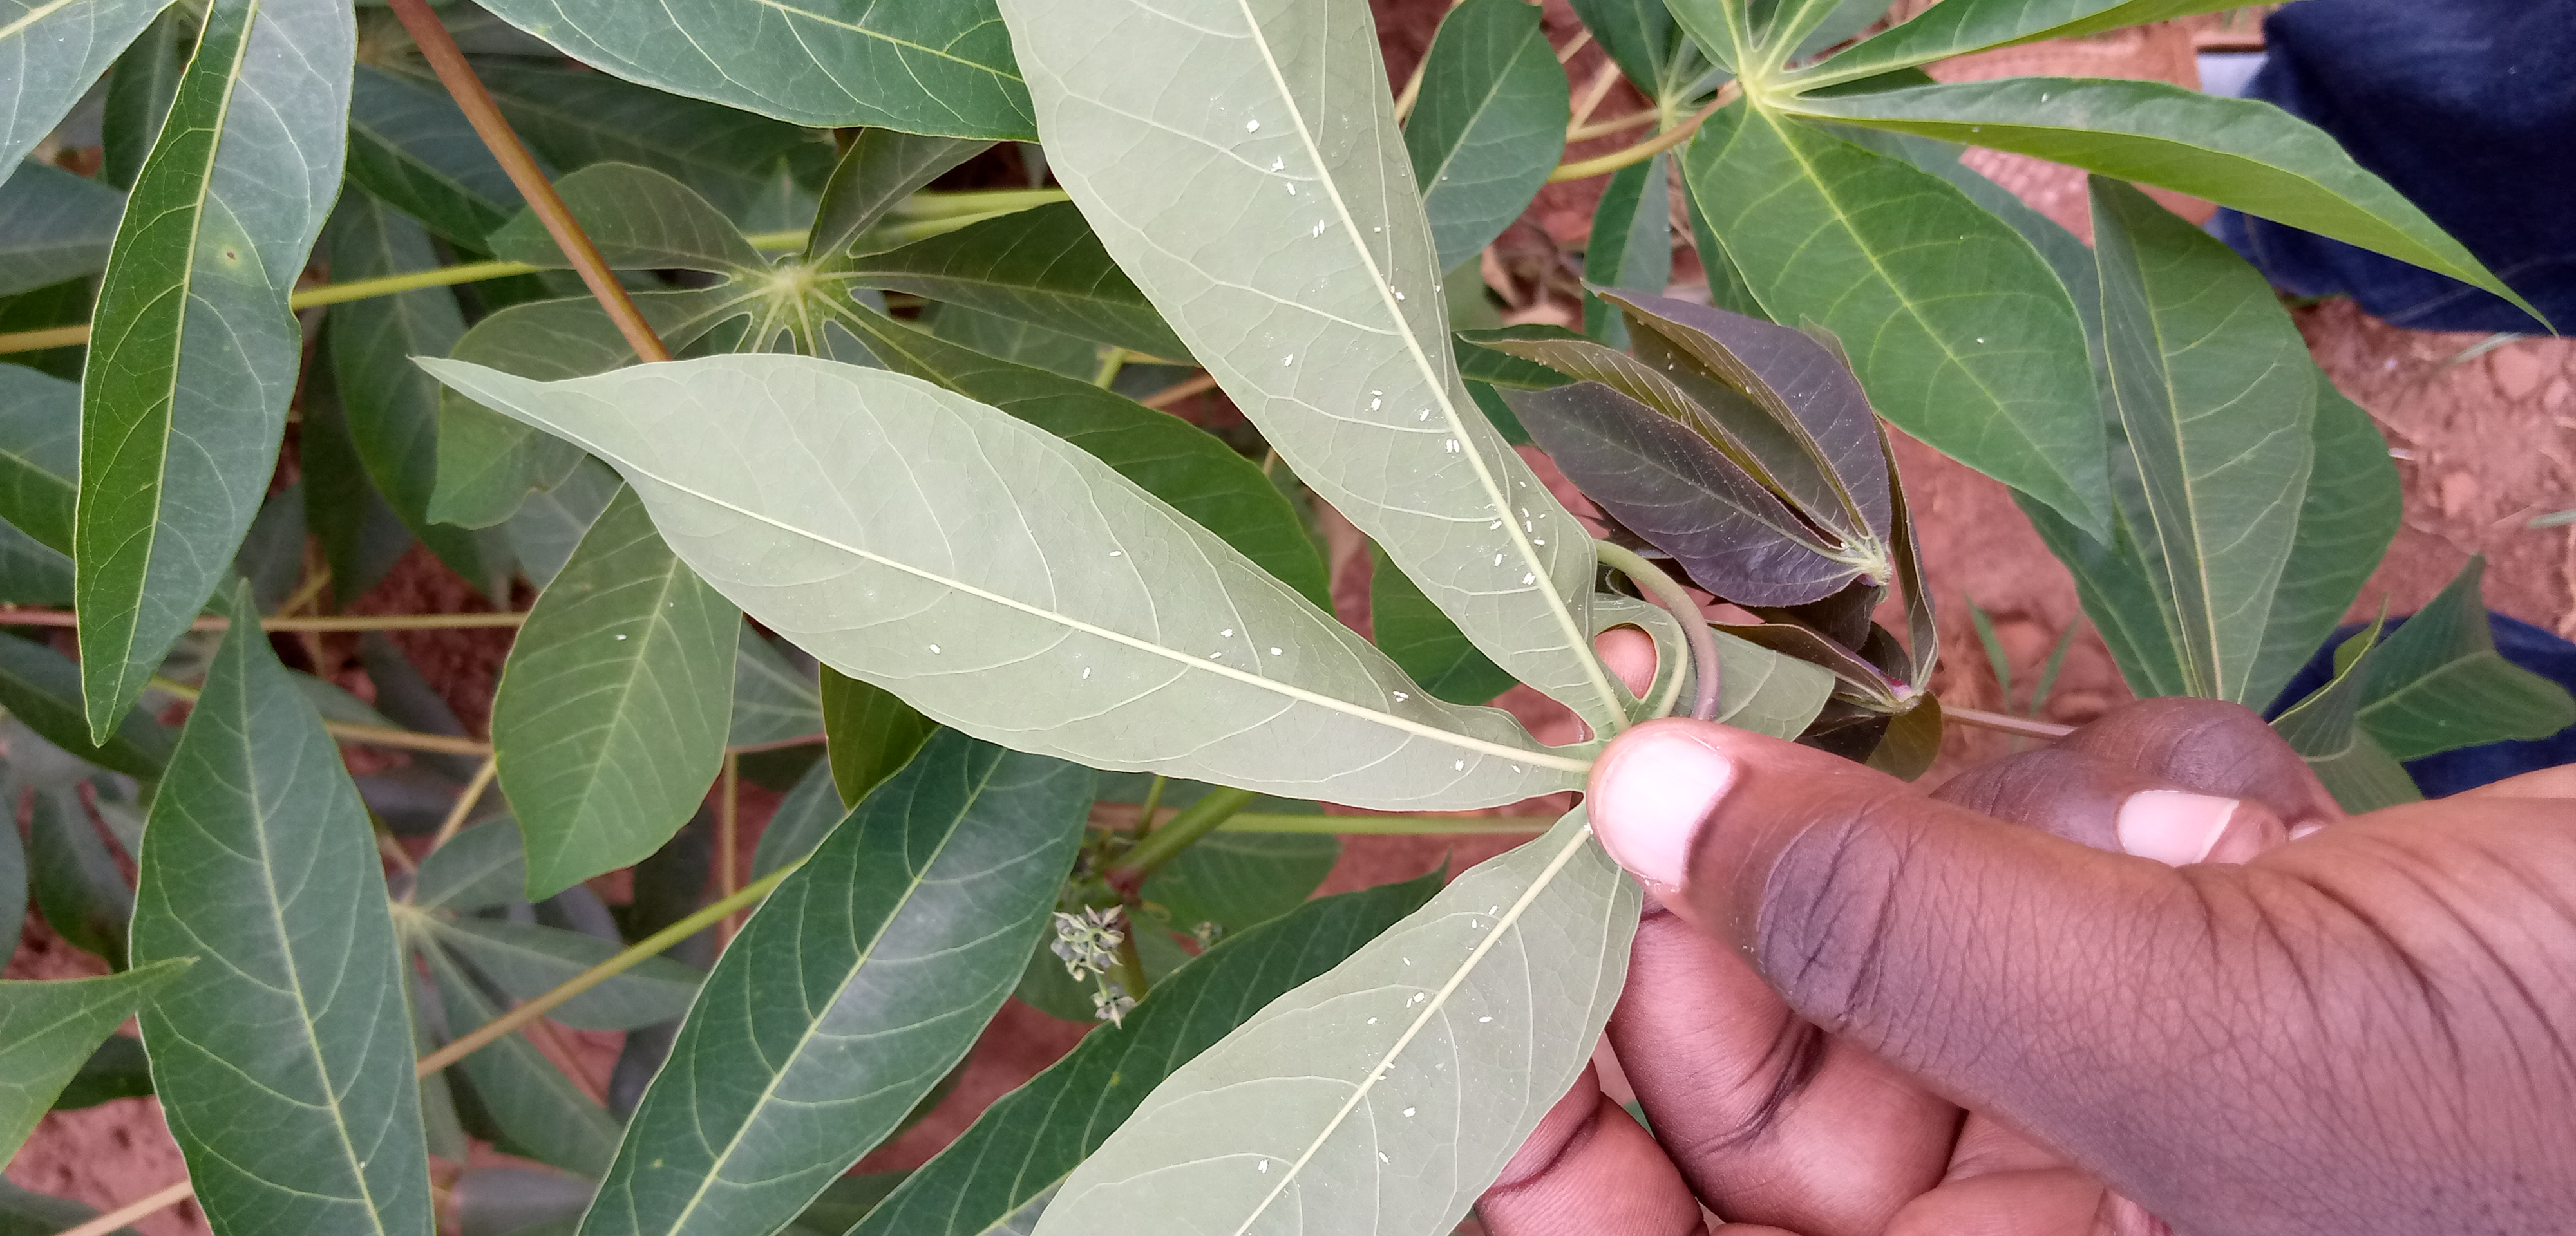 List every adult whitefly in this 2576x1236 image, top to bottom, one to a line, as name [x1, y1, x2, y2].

whitefly [1245, 118, 1258, 130]
whitefly [1248, 122, 1261, 135]
whitefly [1268, 153, 1289, 173]
whitefly [1440, 174, 1450, 183]
whitefly [1285, 179, 1298, 198]
whitefly [1318, 218, 1327, 237]
whitefly [1311, 223, 1318, 240]
whitefly [1371, 224, 1383, 234]
whitefly [1389, 283, 1396, 294]
whitefly [1434, 283, 1443, 295]
whitefly [1394, 291, 1405, 296]
whitefly [1396, 295, 1406, 302]
whitefly [1281, 350, 1298, 370]
whitefly [1667, 363, 1675, 371]
whitefly [1743, 384, 1755, 396]
whitefly [1369, 388, 1385, 397]
whitefly [1370, 397, 1379, 409]
whitefly [1373, 398, 1382, 413]
whitefly [1417, 406, 1432, 423]
whitefly [1445, 436, 1453, 455]
whitefly [1452, 438, 1462, 454]
whitefly [1517, 479, 1527, 491]
whitefly [1520, 506, 1531, 518]
whitefly [1537, 512, 1548, 522]
whitefly [1486, 518, 1506, 532]
whitefly [1524, 519, 1534, 534]
whitefly [1532, 538, 1547, 547]
whitefly [1106, 548, 1124, 559]
whitefly [1491, 551, 1504, 568]
whitefly [1520, 571, 1533, 586]
whitefly [1527, 574, 1536, 586]
whitefly [1220, 627, 1235, 637]
whitefly [613, 632, 630, 644]
whitefly [1226, 632, 1233, 639]
whitefly [926, 641, 945, 657]
whitefly [1269, 646, 1285, 653]
whitefly [1207, 650, 1224, 660]
whitefly [1270, 650, 1282, 657]
whitefly [1079, 664, 1095, 682]
whitefly [1392, 690, 1399, 697]
whitefly [1399, 692, 1410, 700]
whitefly [1394, 697, 1406, 704]
whitefly [1454, 758, 1461, 771]
whitefly [1459, 759, 1465, 773]
whitefly [1510, 762, 1524, 776]
whitefly [1582, 820, 1595, 837]
whitefly [1486, 903, 1501, 917]
whitefly [1470, 917, 1481, 930]
whitefly [1401, 955, 1412, 968]
whitefly [1413, 991, 1425, 1000]
whitefly [1415, 995, 1425, 1004]
whitefly [1405, 996, 1412, 1009]
whitefly [1364, 1015, 1379, 1026]
whitefly [1476, 1015, 1494, 1024]
whitefly [1384, 1061, 1398, 1071]
whitefly [1376, 1073, 1388, 1083]
whitefly [1403, 1106, 1416, 1115]
whitefly [1405, 1110, 1417, 1120]
whitefly [1376, 1151, 1392, 1165]
whitefly [1262, 1157, 1269, 1175]
whitefly [1258, 1159, 1264, 1172]